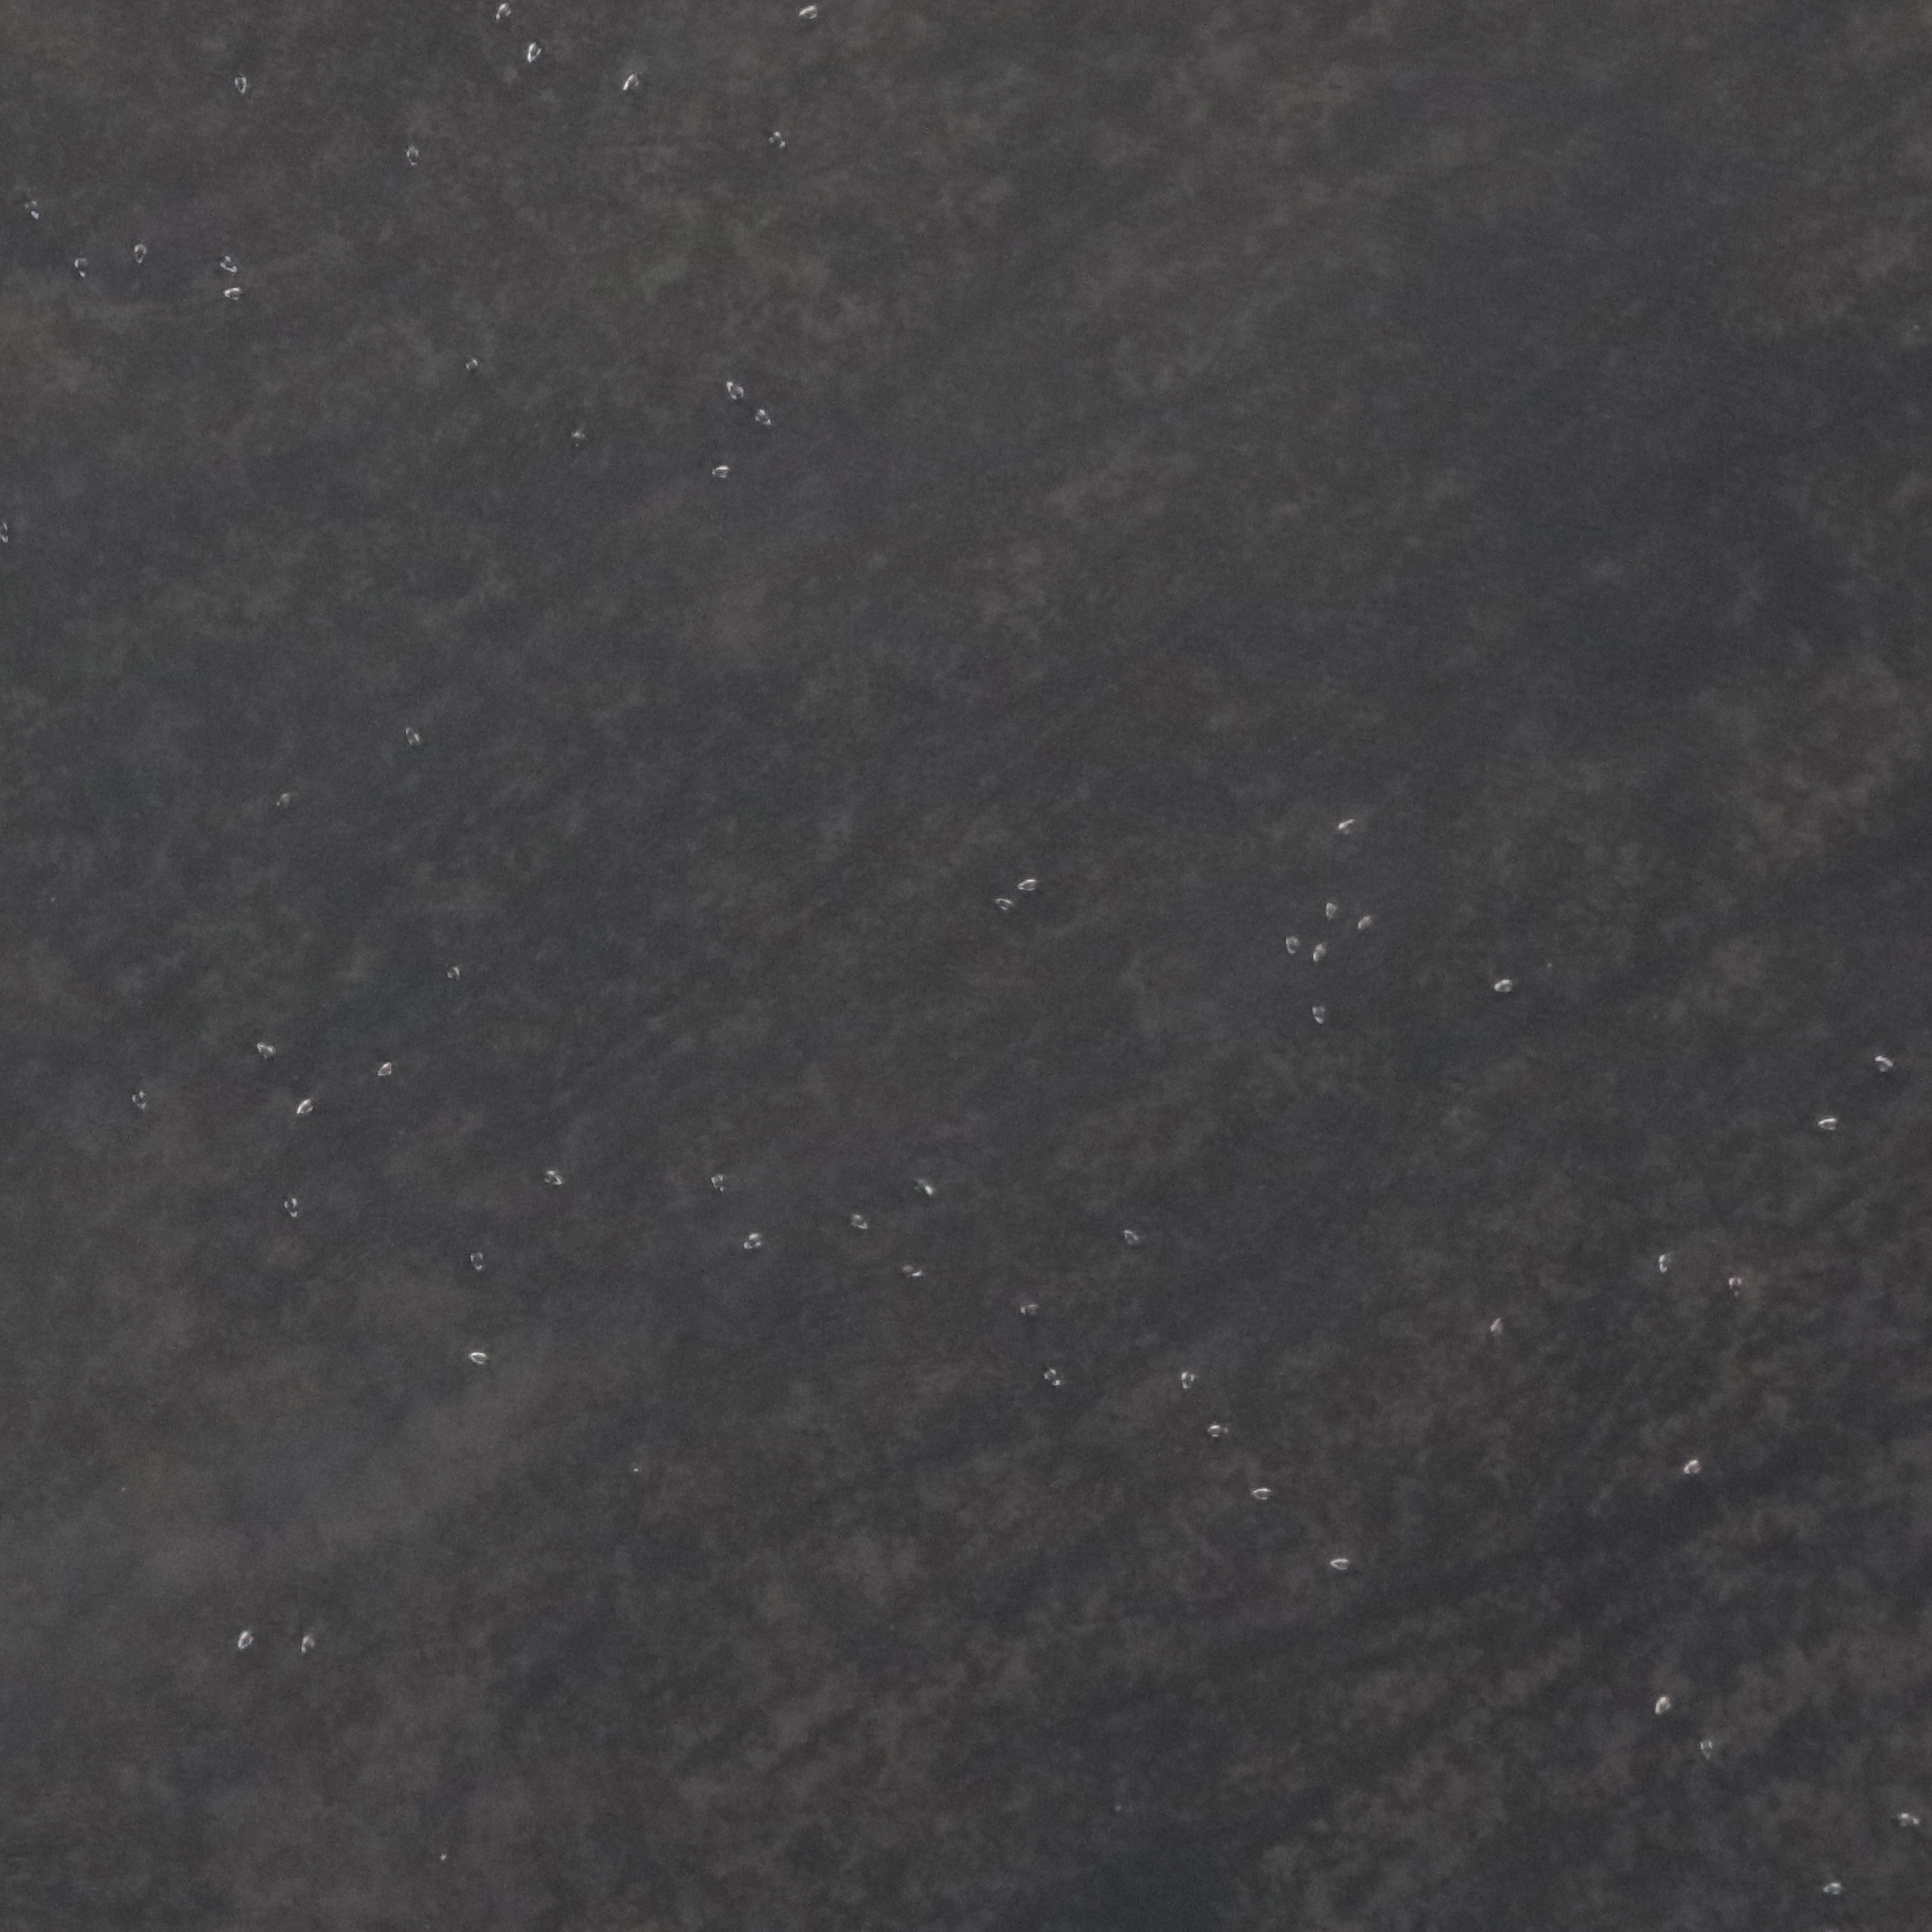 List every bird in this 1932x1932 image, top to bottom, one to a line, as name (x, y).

brant (802, 9)
brant (502, 11)
brant (536, 50)
brant (628, 74)
brant (239, 80)
brant (774, 136)
brant (418, 160)
brant (39, 210)
brant (137, 248)
brant (239, 261)
brant (80, 264)
brant (231, 294)
brant (476, 362)
brant (732, 384)
brant (756, 418)
brant (580, 438)
brant (726, 471)
brant (414, 734)
brant (280, 801)
brant (1346, 825)
brant (1038, 879)
brant (999, 908)
brant (1332, 912)
brant (1367, 923)
brant (1289, 946)
brant (1323, 950)
brant (451, 969)
brant (1505, 986)
brant (1320, 1012)
brant (274, 1051)
brant (1884, 1064)
brant (387, 1069)
brant (141, 1101)
brant (306, 1103)
brant (1830, 1121)
brant (562, 1175)
brant (714, 1177)
brant (932, 1189)
brant (293, 1205)
brant (861, 1224)
brant (743, 1234)
brant (1136, 1236)
brant (485, 1256)
brant (909, 1260)
brant (1664, 1262)
brant (1735, 1288)
brant (1029, 1311)
brant (1498, 1331)
brant (481, 1355)
brant (1048, 1376)
brant (1192, 1377)
brant (1218, 1430)
brant (1688, 1468)
brant (1257, 1491)
brant (1348, 1556)
brant (308, 1639)
brant (242, 1642)
brant (1663, 1701)
brant (1702, 1747)
brant (1914, 1826)
brant (1838, 1889)